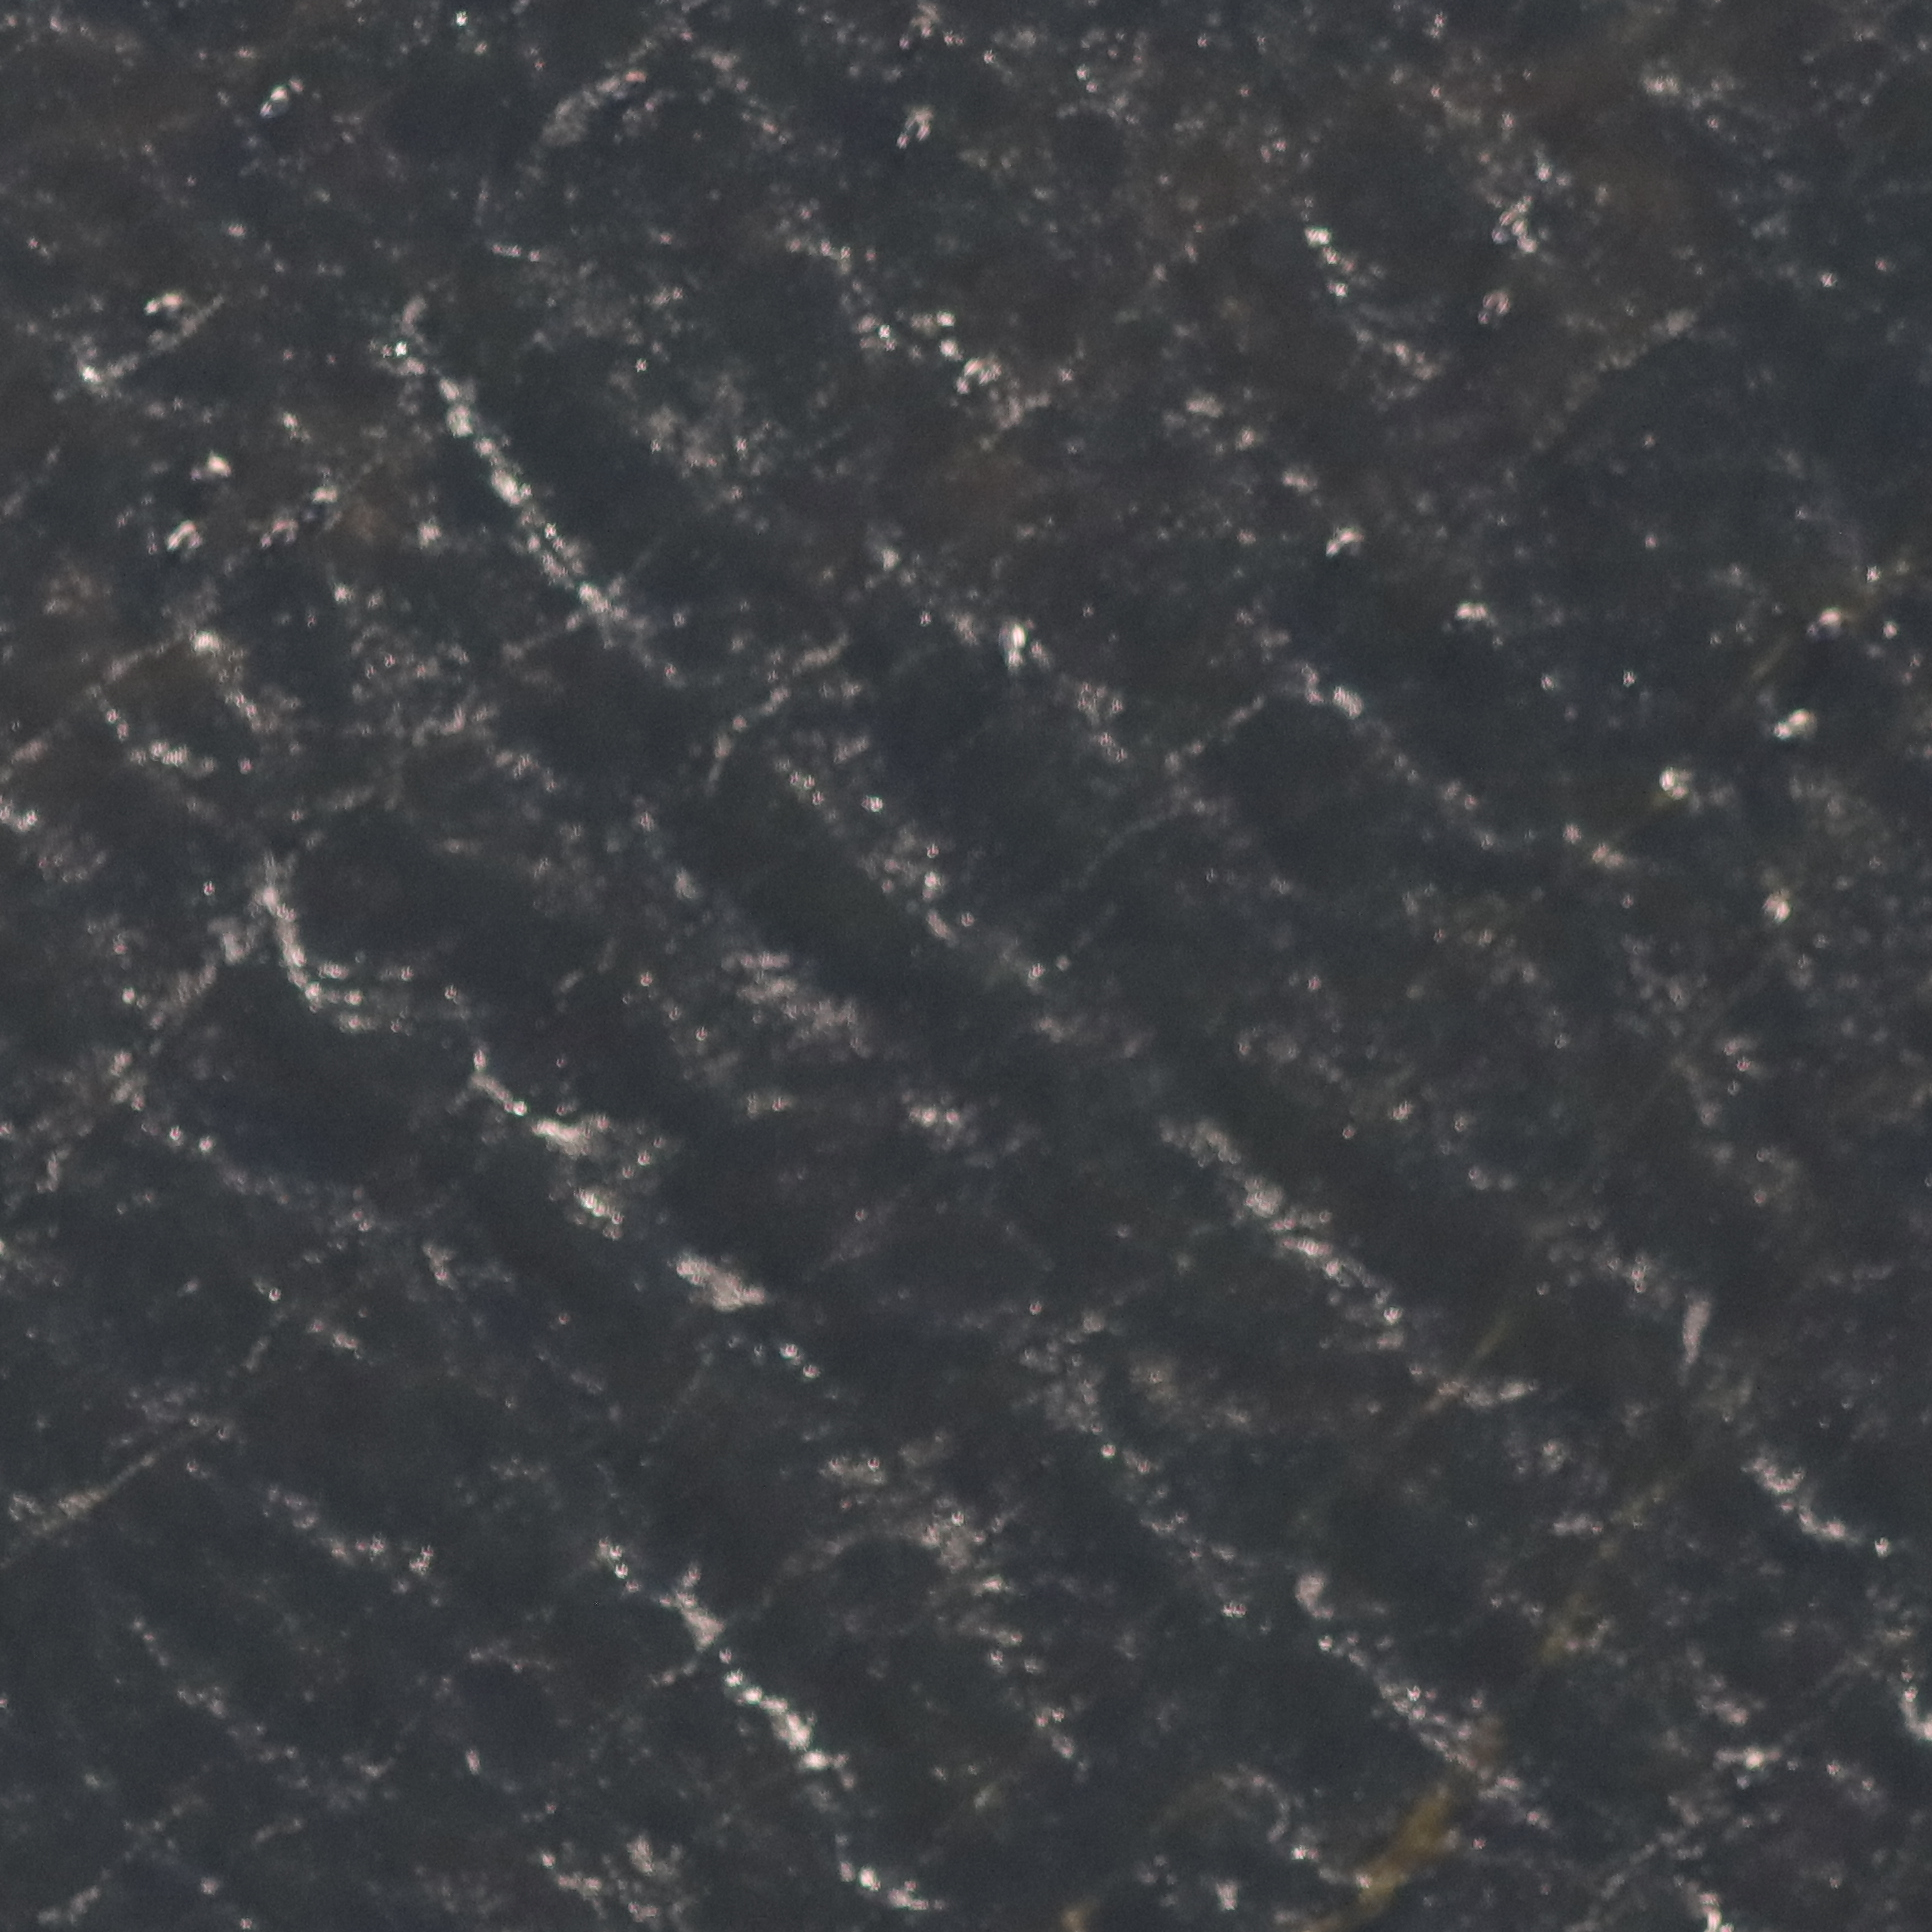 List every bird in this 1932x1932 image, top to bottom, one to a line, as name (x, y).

brant (918, 31)
brant (276, 102)
brant (914, 128)
brant (1508, 226)
brant (161, 305)
brant (1490, 307)
brant (973, 372)
brant (208, 463)
brant (282, 534)
brant (187, 537)
brant (1347, 544)
brant (1823, 626)
brant (1026, 646)
brant (1796, 720)
brant (1675, 785)
brant (1773, 906)